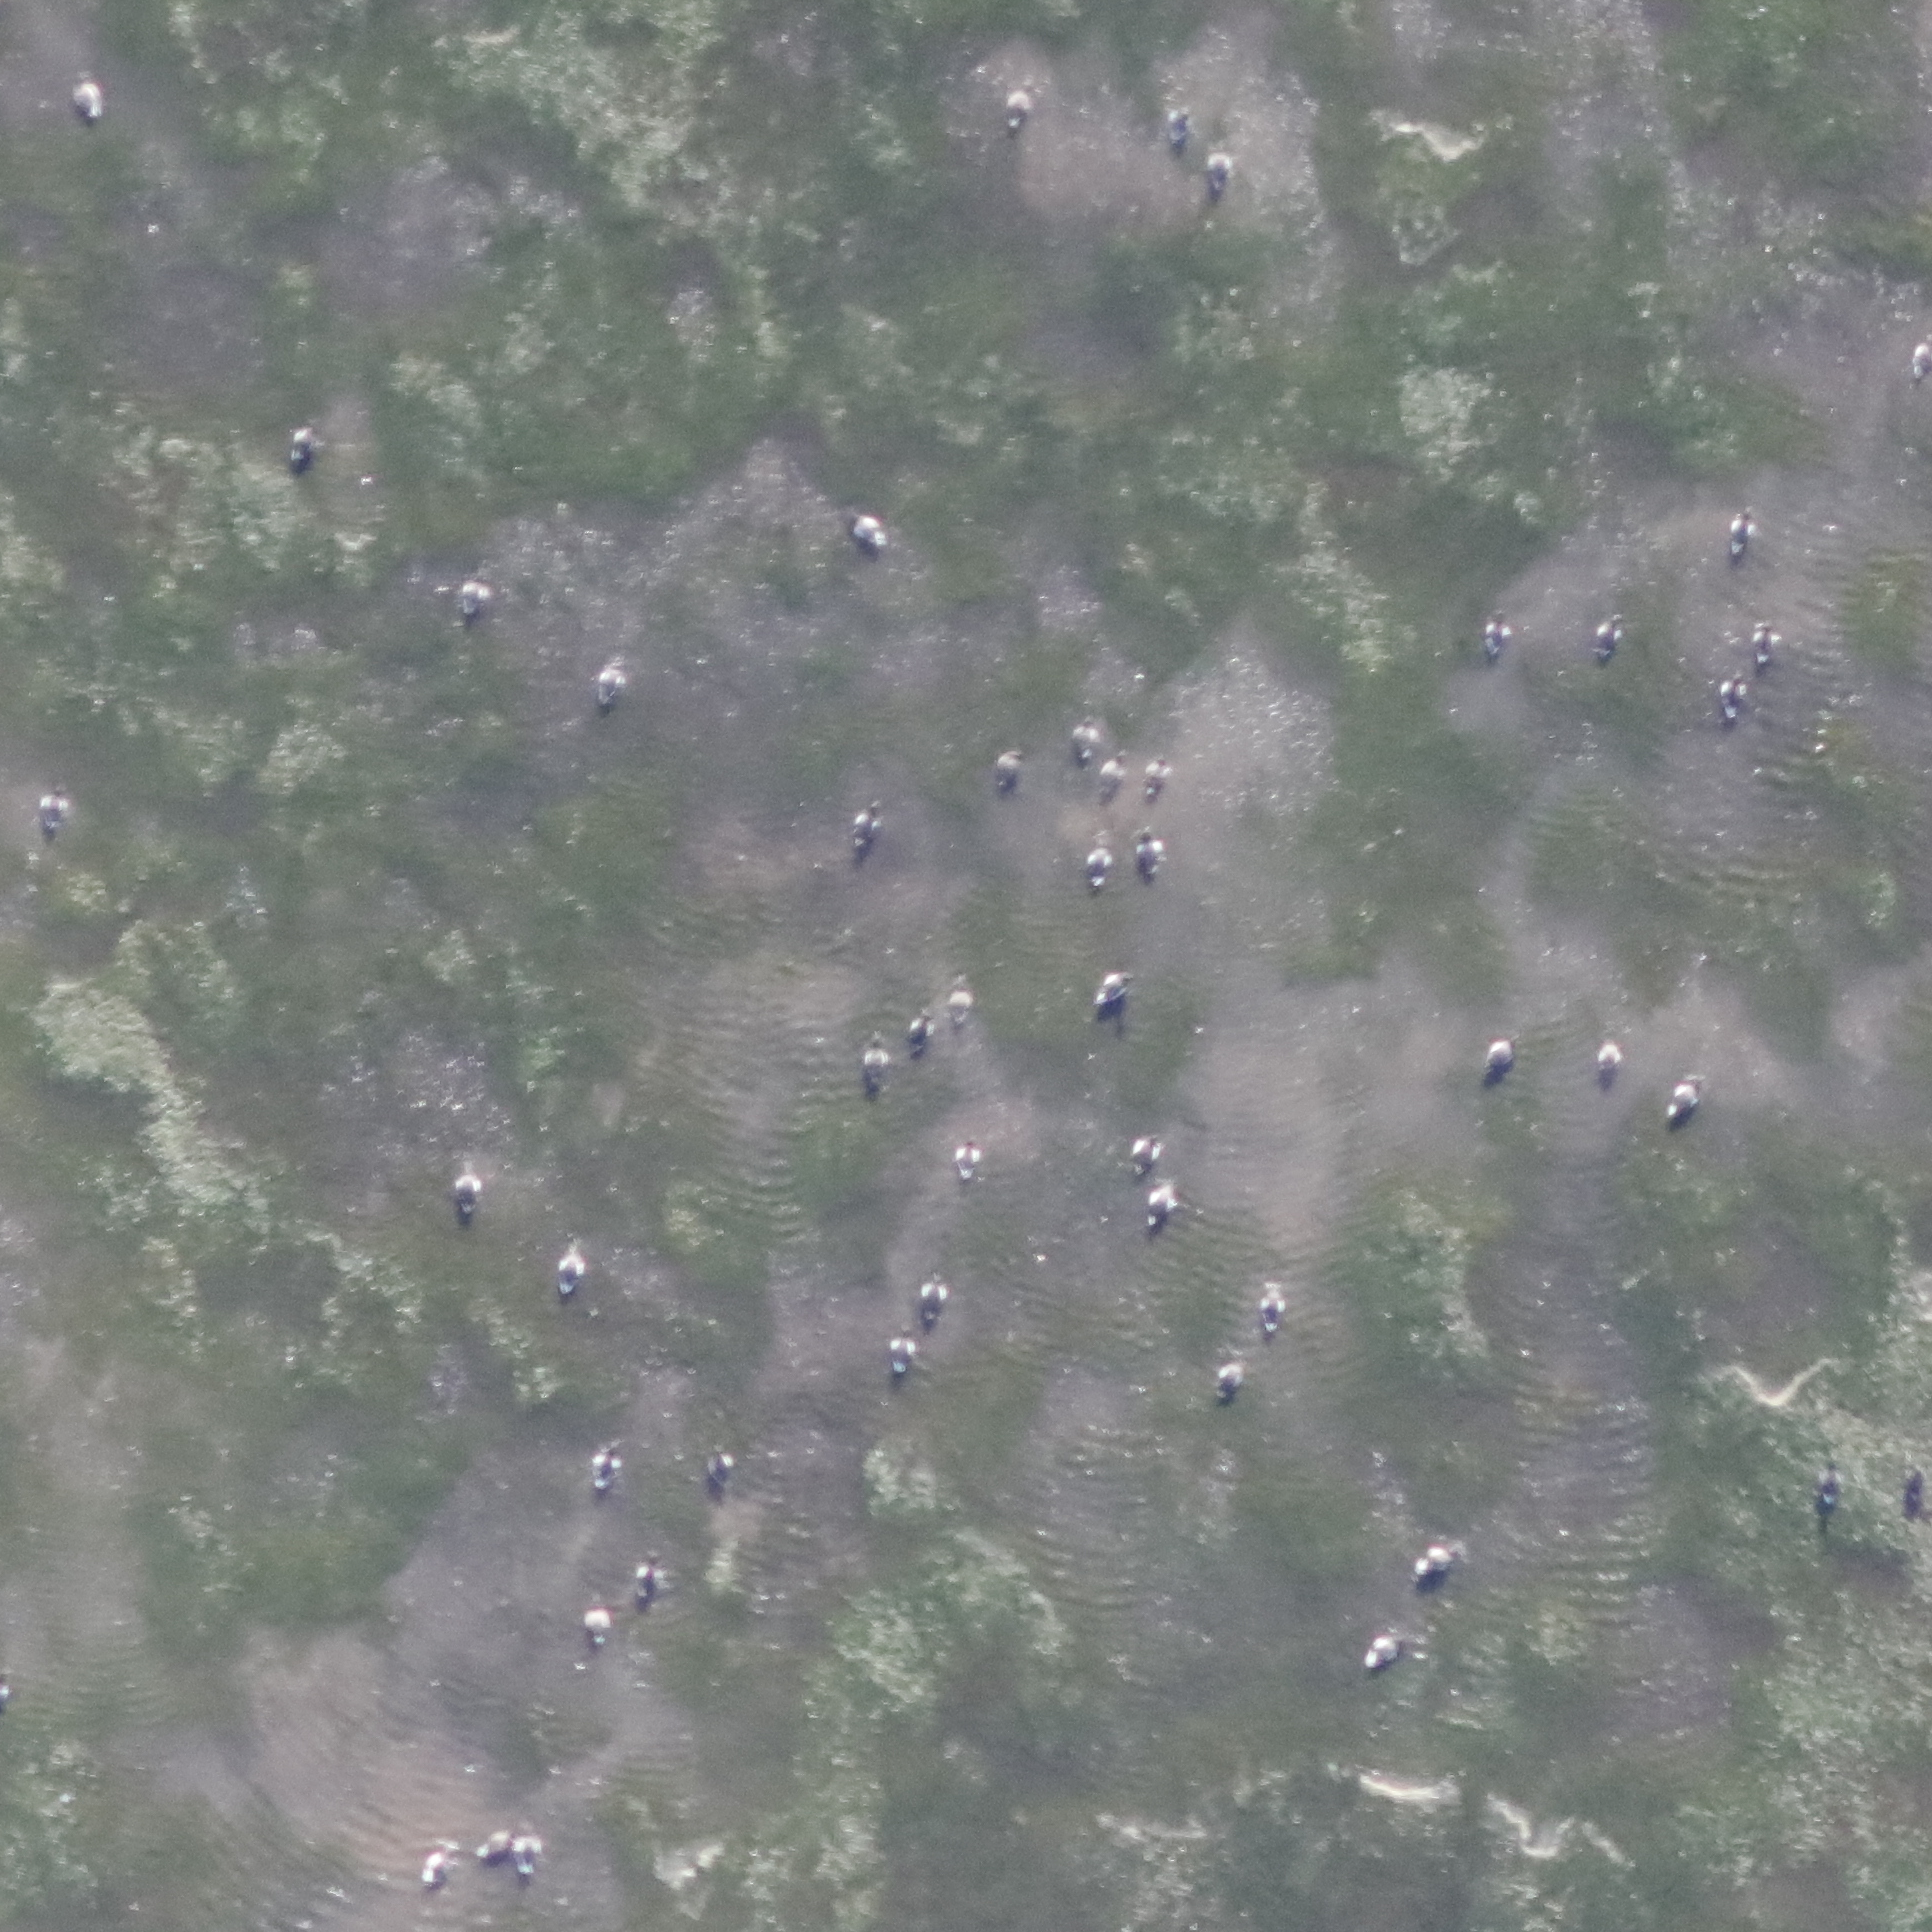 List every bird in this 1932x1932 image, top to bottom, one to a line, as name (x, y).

brant (93, 105)
brant (1017, 107)
brant (1175, 128)
brant (1222, 183)
brant (1926, 359)
brant (297, 445)
brant (872, 524)
brant (1746, 546)
brant (478, 596)
brant (1494, 630)
brant (1763, 635)
brant (1608, 637)
brant (609, 683)
brant (1727, 702)
brant (1078, 746)
brant (1003, 771)
brant (1157, 776)
brant (1106, 778)
brant (862, 819)
brant (57, 821)
brant (1151, 863)
brant (1096, 874)
brant (1113, 991)
brant (961, 1009)
brant (922, 1030)
brant (1606, 1053)
brant (1500, 1054)
brant (881, 1058)
brant (1691, 1098)
brant (1144, 1152)
brant (963, 1164)
brant (476, 1196)
brant (1166, 1207)
brant (571, 1271)
brant (1275, 1302)
brant (925, 1306)
brant (907, 1348)
brant (1237, 1386)
brant (607, 1468)
brant (726, 1474)
brant (1439, 1553)
brant (650, 1582)
brant (594, 1636)
brant (1380, 1648)
brant (491, 1838)
brant (538, 1867)
brant (443, 1870)